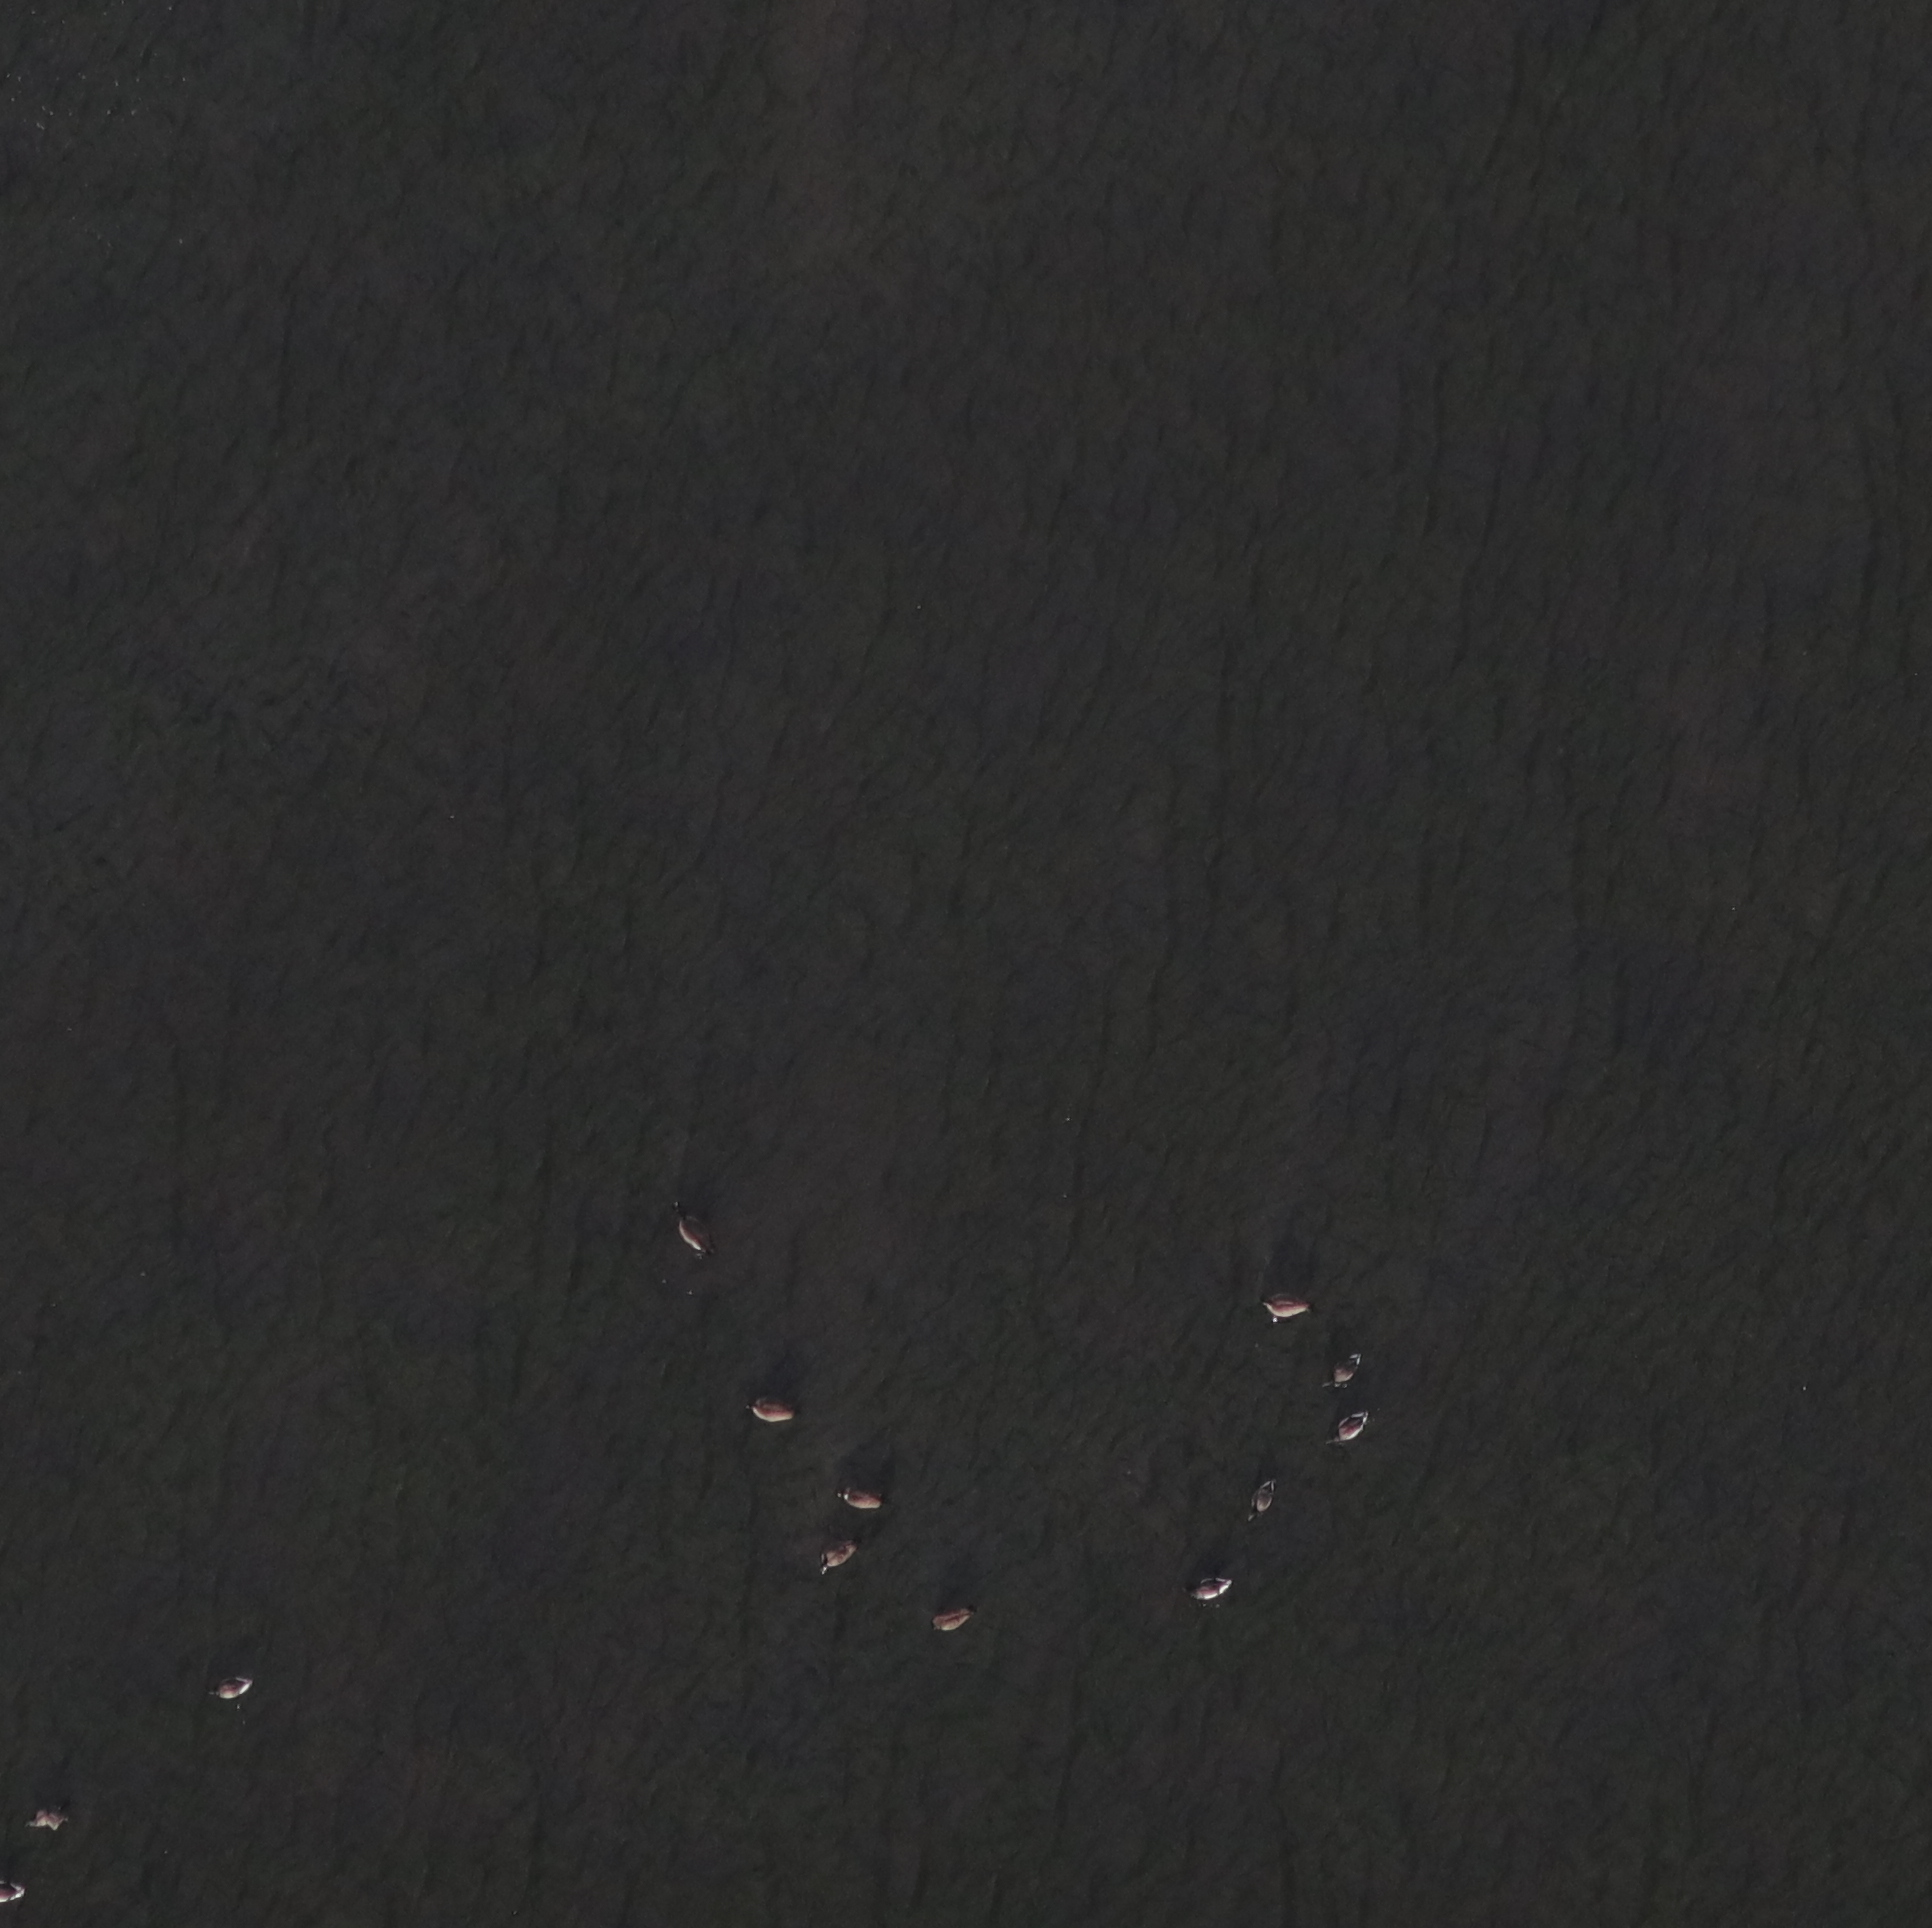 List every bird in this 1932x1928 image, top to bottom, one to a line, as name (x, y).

Canada goose (691, 1232)
Canada goose (1285, 1306)
brant (1344, 1374)
Canada goose (773, 1411)
brant (1348, 1428)
brant (1261, 1497)
Canada goose (862, 1498)
Canada goose (837, 1555)
brant (1208, 1589)
Canada goose (953, 1618)
brant (229, 1687)
brant (47, 1820)
brant (1, 1891)